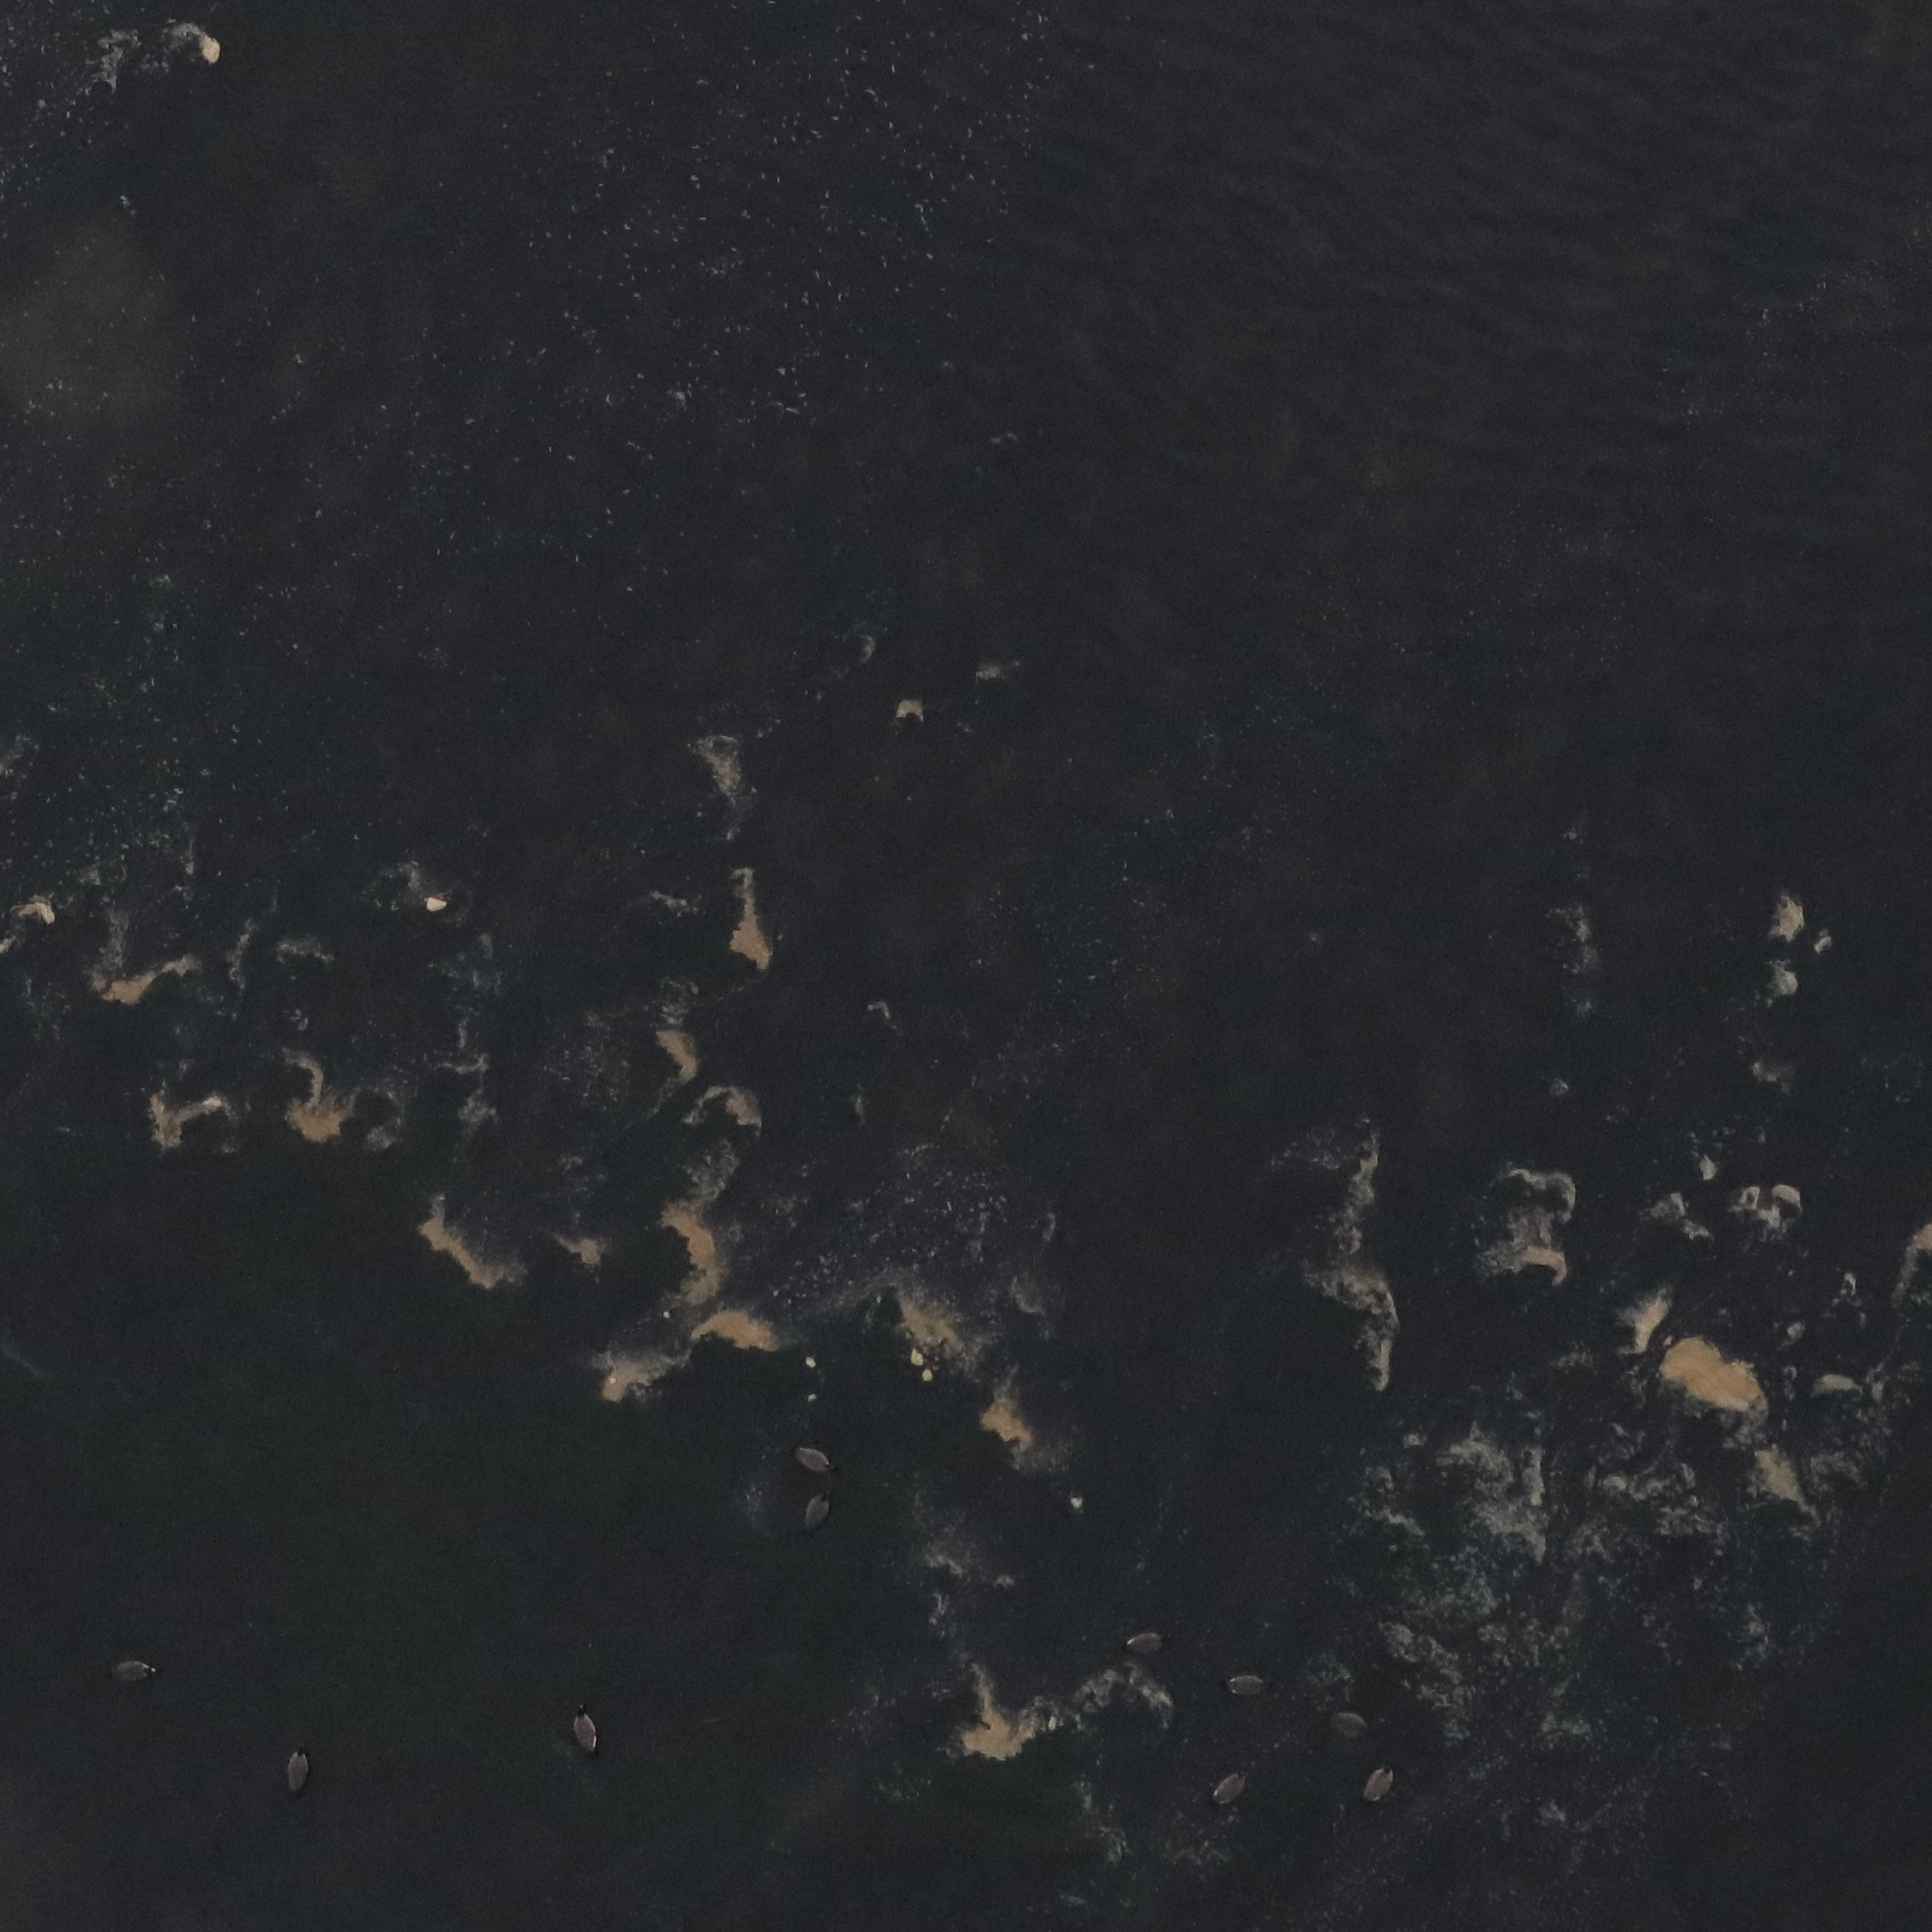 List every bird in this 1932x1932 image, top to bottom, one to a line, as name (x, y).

Canada goose (813, 1460)
Canada goose (818, 1513)
Canada goose (1141, 1641)
Canada goose (132, 1666)
Canada goose (1247, 1685)
Canada goose (1351, 1726)
Canada goose (585, 1733)
Canada goose (299, 1771)
Canada goose (1379, 1787)
Canada goose (1230, 1789)